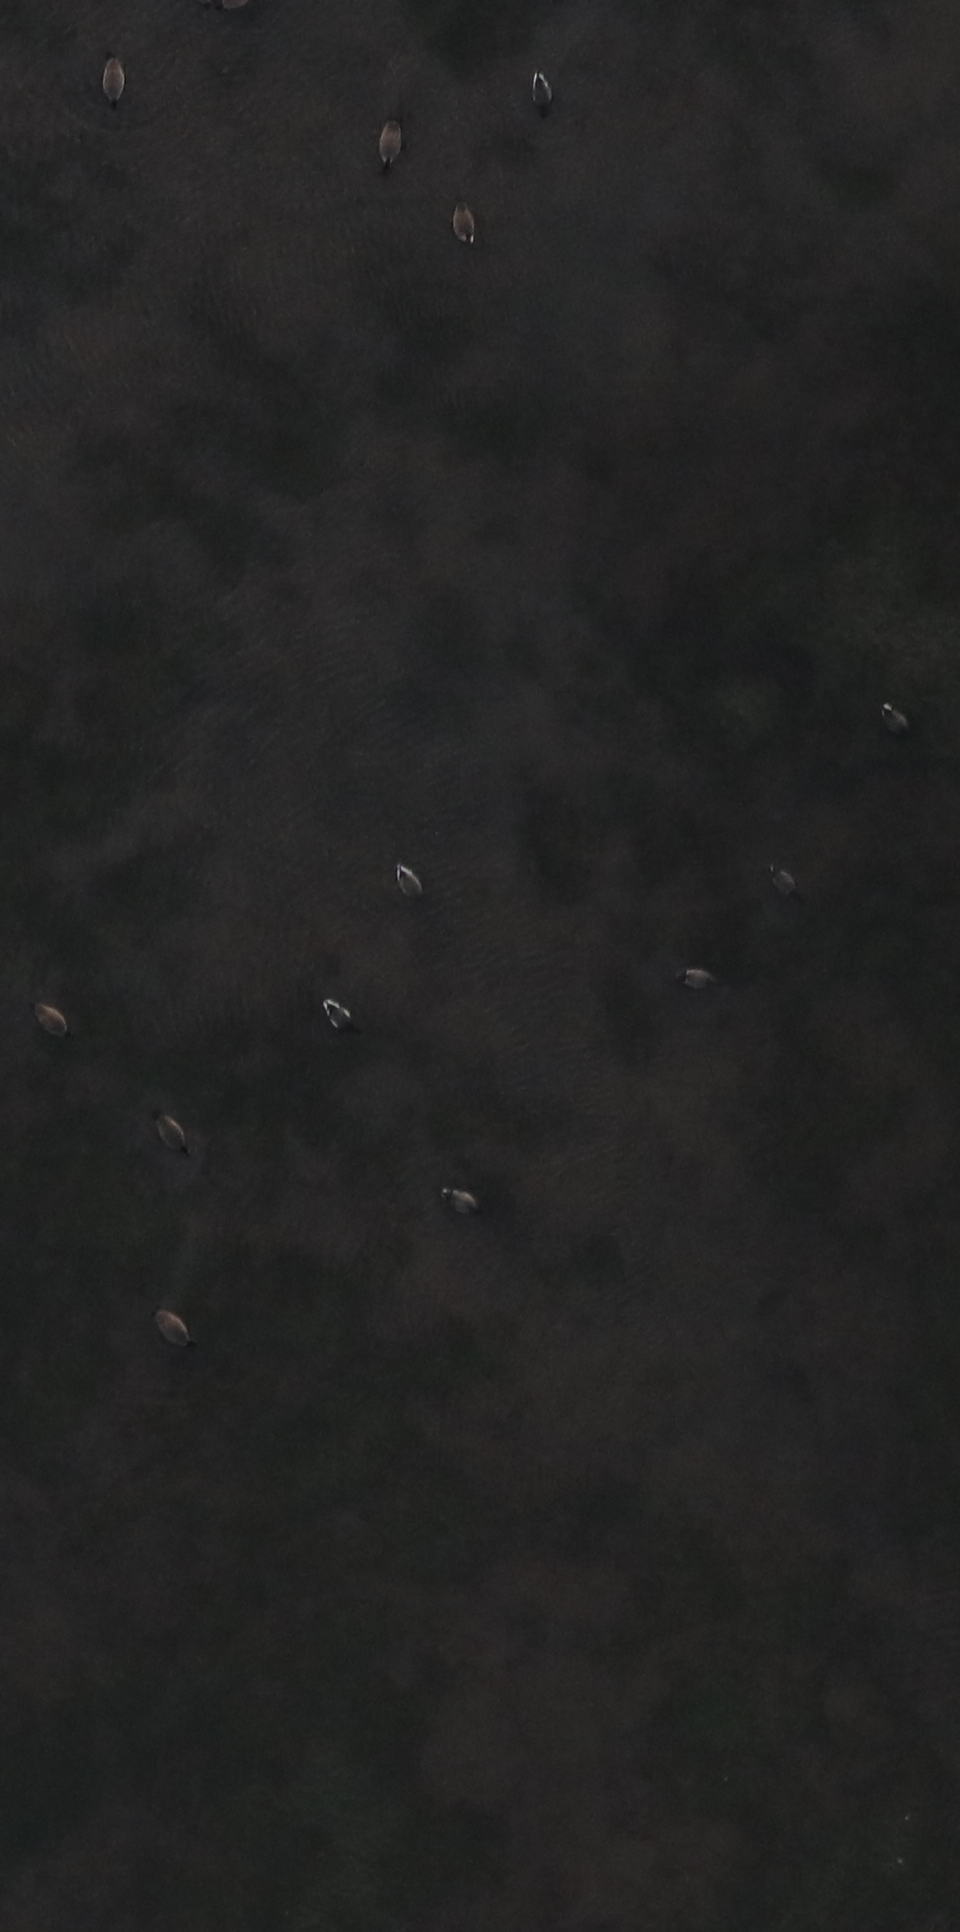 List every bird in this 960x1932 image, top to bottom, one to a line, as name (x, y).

Canada goose (113, 80)
brant (543, 92)
Canada goose (391, 142)
Canada goose (465, 222)
brant (891, 721)
brant (787, 880)
brant (410, 883)
brant (694, 977)
brant (337, 1016)
Canada goose (51, 1017)
Canada goose (172, 1133)
brant (462, 1202)
Canada goose (171, 1327)